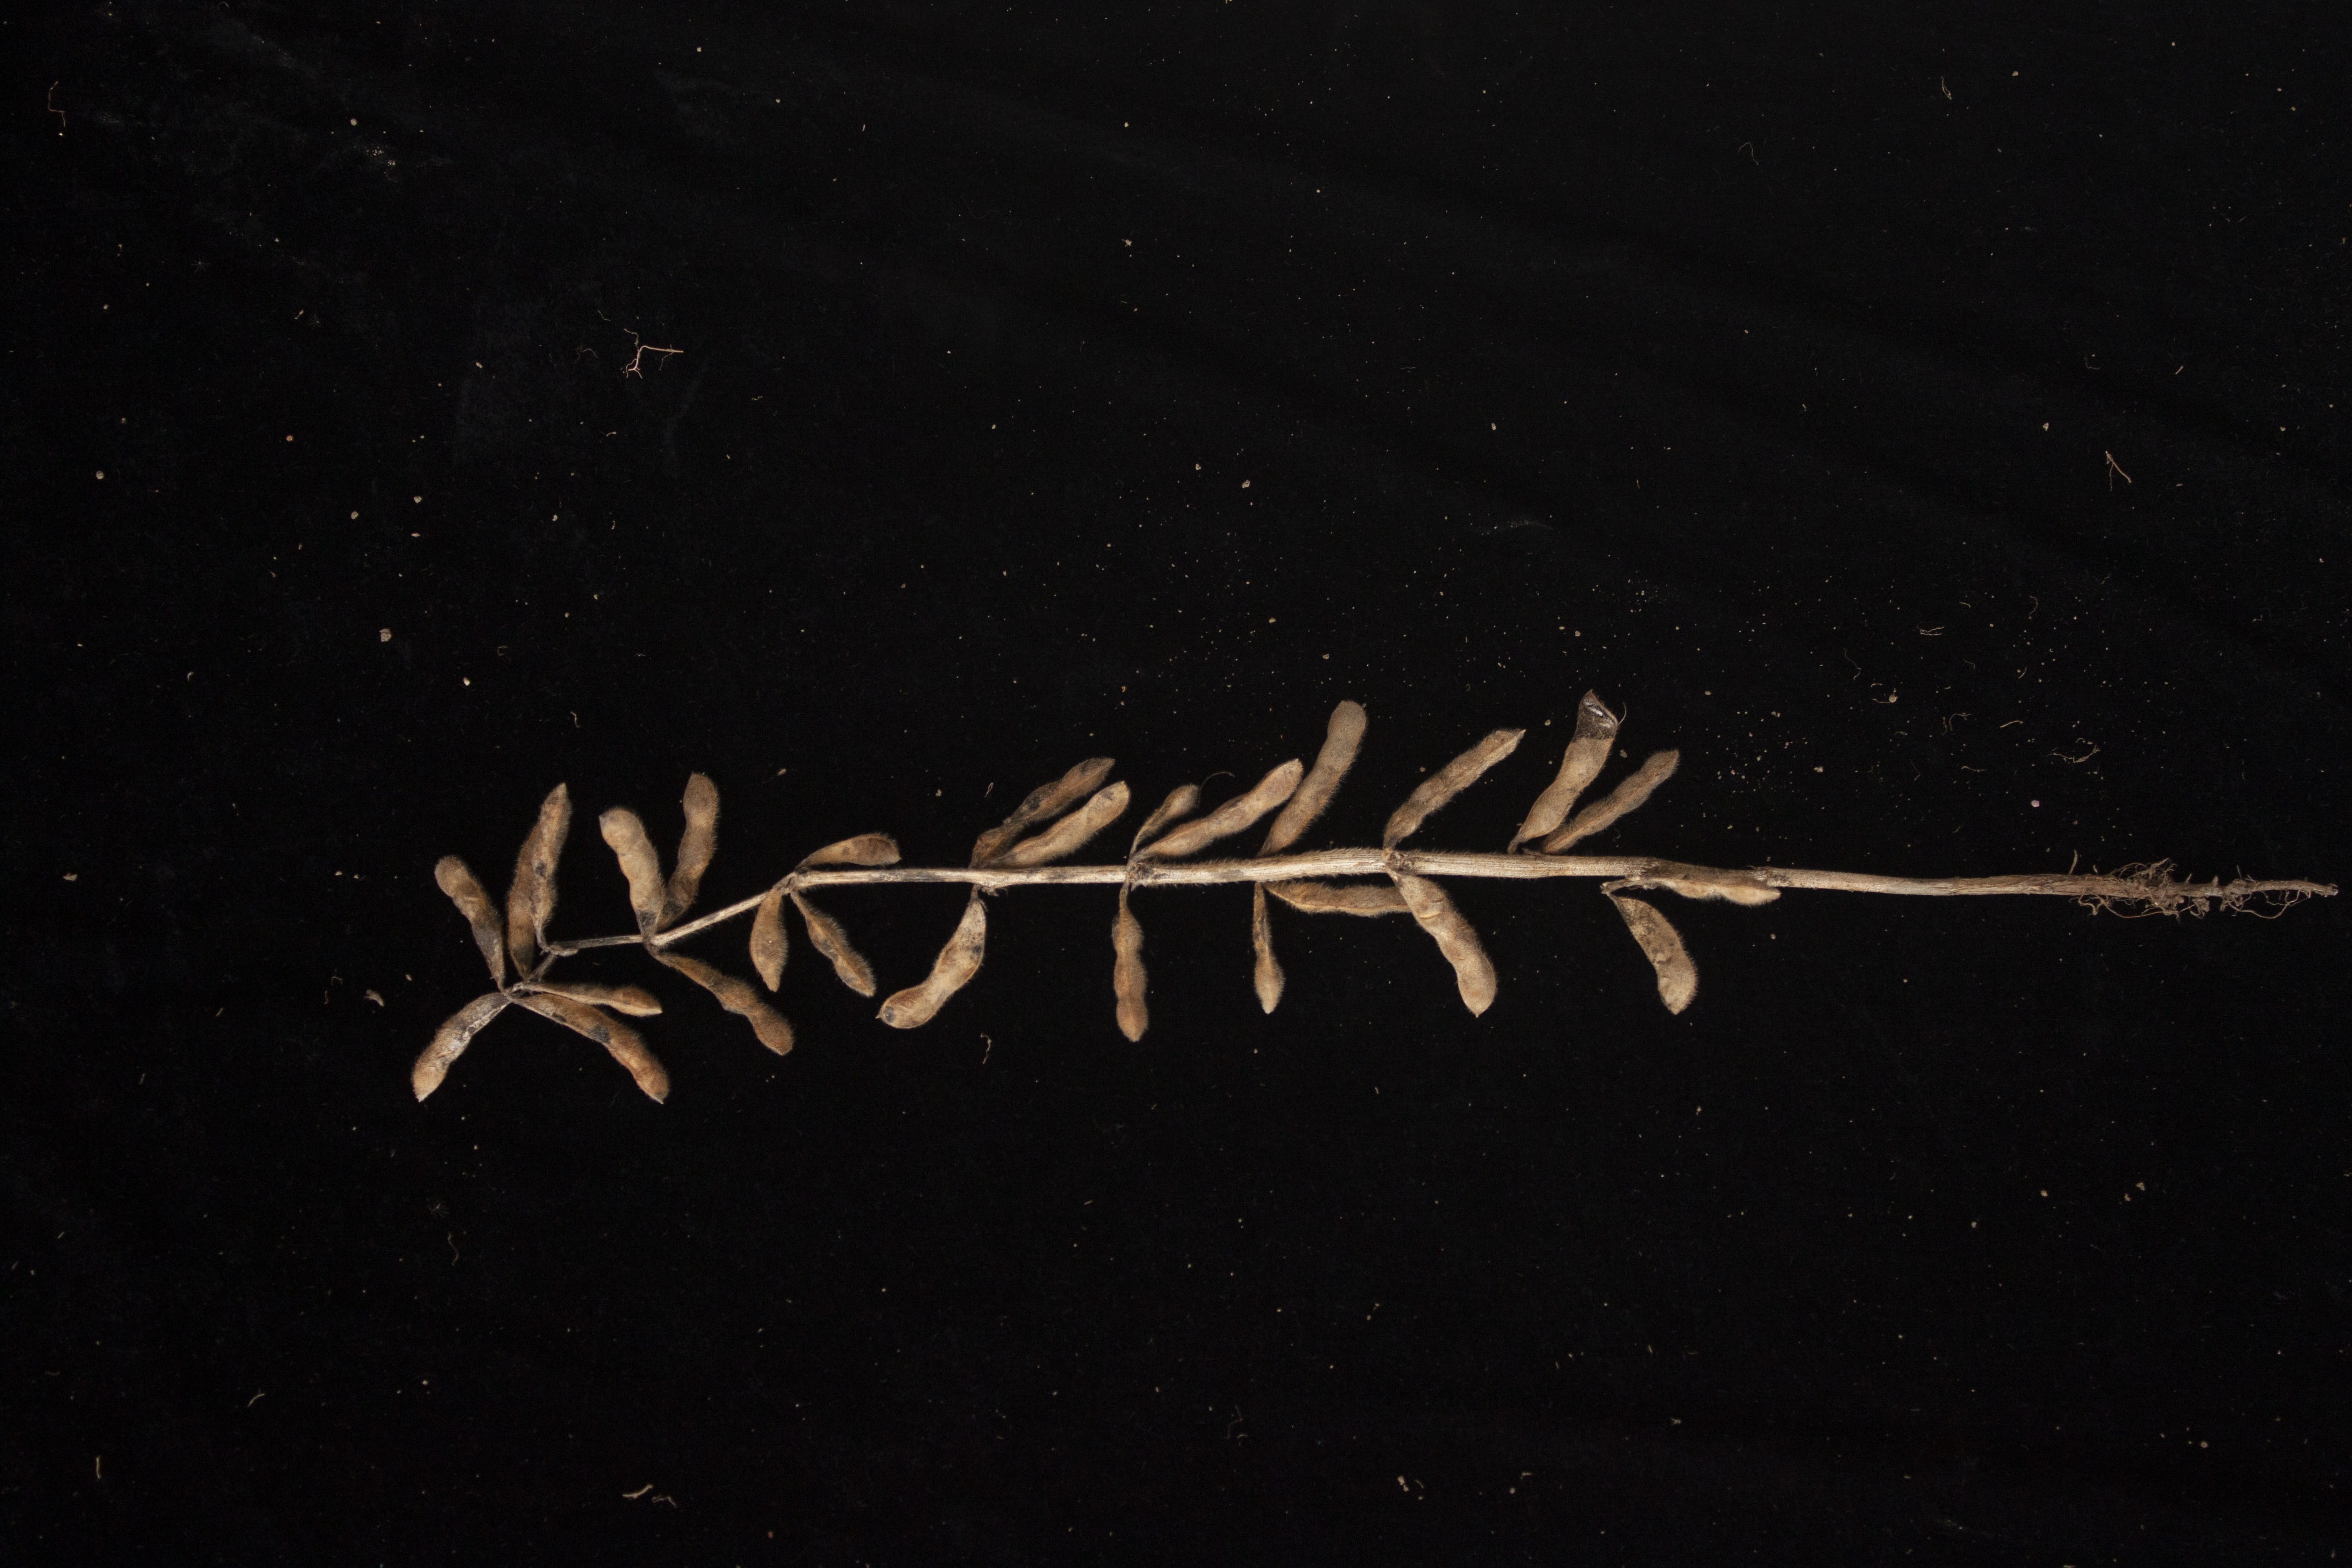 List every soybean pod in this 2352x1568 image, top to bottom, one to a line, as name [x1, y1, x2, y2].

soybean pod [1509, 695, 1618, 856]
soybean pod [1259, 704, 1365, 859]
soybean pod [1382, 731, 1525, 854]
soybean pod [1544, 753, 1678, 854]
soybean pod [970, 757, 1113, 869]
soybean pod [1137, 761, 1302, 861]
soybean pod [657, 775, 716, 929]
soybean pod [994, 783, 1131, 868]
soybean pod [1131, 785, 1196, 851]
soybean pod [531, 786, 571, 950]
soybean pod [602, 809, 665, 942]
soybean pod [507, 833, 538, 980]
soybean pod [802, 833, 899, 867]
soybean pod [435, 858, 502, 987]
soybean pod [1390, 870, 1496, 1015]
soybean pod [1623, 871, 1780, 909]
soybean pod [749, 880, 787, 992]
soybean pod [1267, 882, 1415, 917]
soybean pod [1253, 889, 1287, 1013]
soybean pod [880, 890, 984, 1029]
soybean pod [791, 895, 873, 996]
soybean pod [1613, 898, 1697, 1015]
soybean pod [1113, 899, 1146, 1041]
soybean pod [657, 955, 791, 1055]
soybean pod [526, 985, 660, 1017]
soybean pod [412, 991, 513, 1101]
soybean pod [515, 995, 668, 1102]